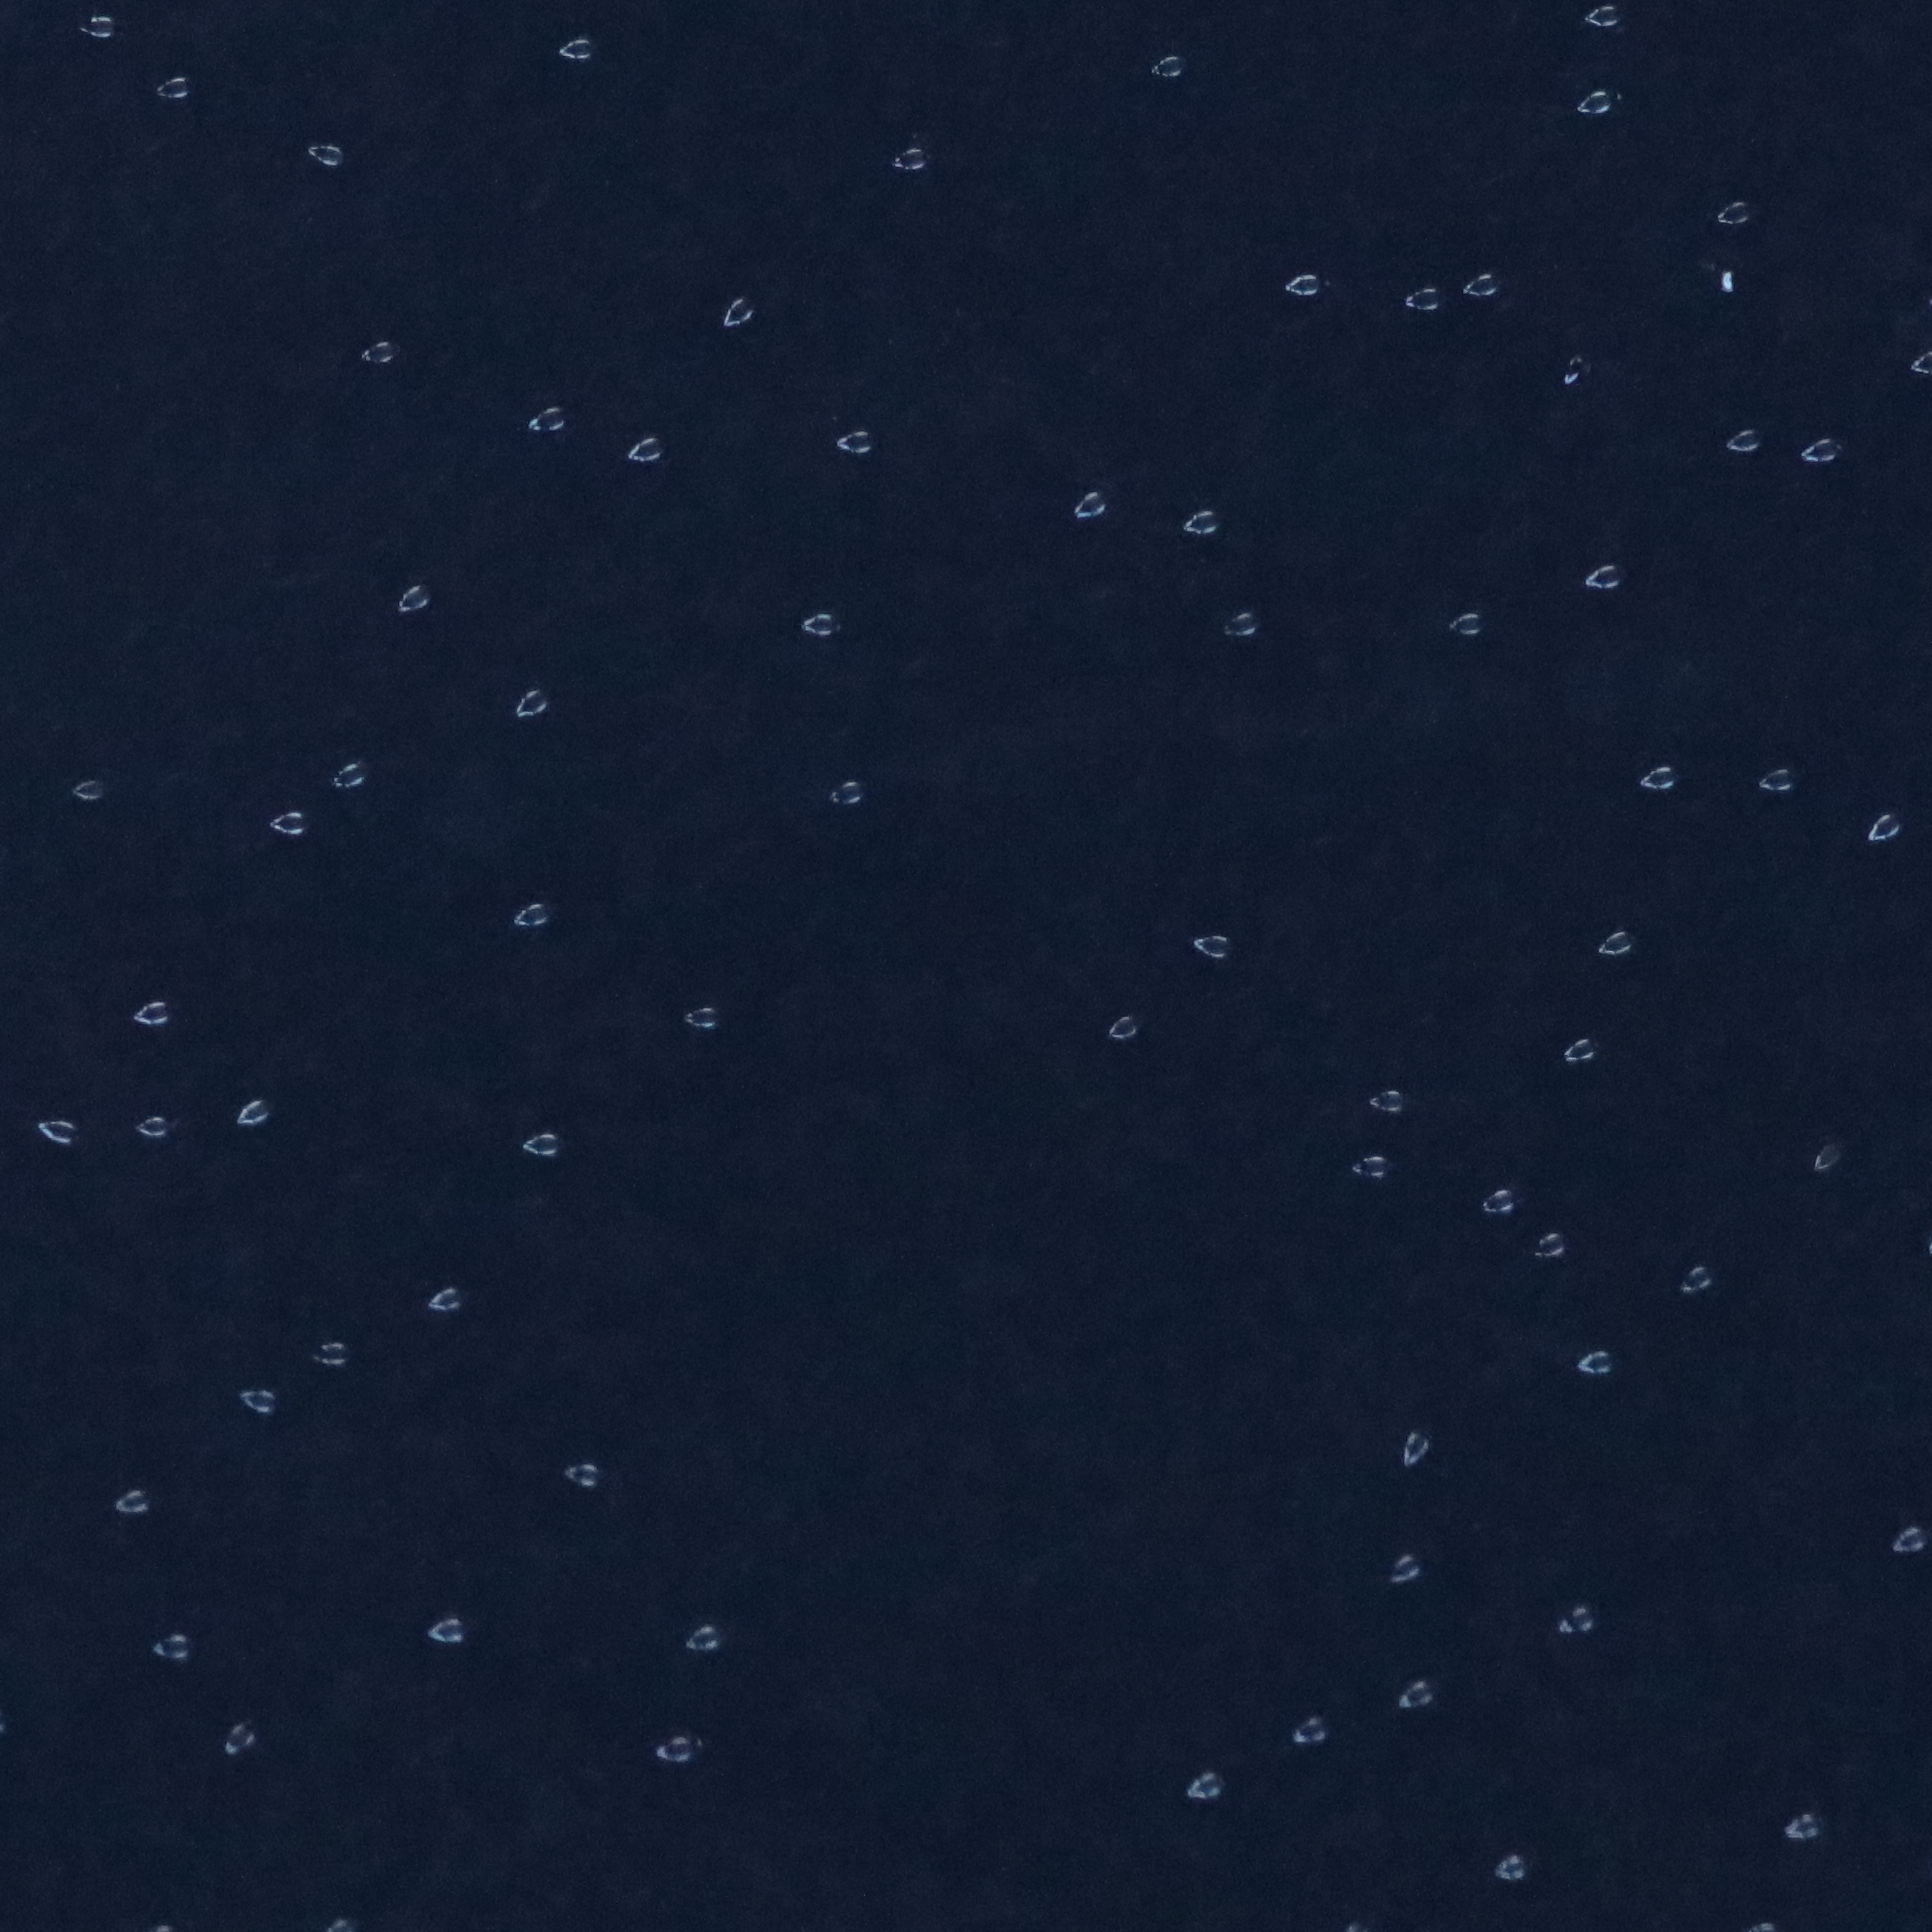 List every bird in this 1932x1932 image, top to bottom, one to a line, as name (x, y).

brant (1609, 16)
brant (100, 28)
brant (579, 47)
brant (1168, 67)
brant (175, 88)
brant (1598, 103)
brant (330, 154)
brant (911, 159)
brant (1738, 213)
brant (1307, 288)
brant (1485, 288)
brant (1426, 299)
brant (737, 310)
brant (379, 353)
brant (1574, 368)
brant (550, 419)
brant (1747, 440)
brant (859, 441)
brant (648, 449)
brant (1822, 451)
brant (1092, 504)
brant (1205, 522)
brant (1610, 577)
brant (414, 598)
brant (822, 623)
brant (1244, 623)
brant (1465, 625)
brant (532, 703)
brant (351, 776)
brant (1662, 778)
brant (1781, 780)
brant (90, 788)
brant (847, 794)
brant (290, 823)
brant (1885, 827)
brant (533, 914)
brant (1618, 942)
brant (1216, 948)
brant (153, 1013)
brant (702, 1015)
brant (1124, 1025)
brant (1583, 1048)
brant (1390, 1101)
brant (254, 1112)
brant (155, 1126)
brant (62, 1130)
brant (545, 1142)
brant (1830, 1151)
brant (1373, 1166)
brant (1499, 1199)
brant (1553, 1244)
brant (1698, 1276)
brant (448, 1298)
brant (331, 1352)
brant (1598, 1362)
brant (261, 1400)
brant (1415, 1447)
brant (587, 1475)
brant (134, 1500)
brant (1911, 1537)
brant (1405, 1570)
brant (1581, 1619)
brant (449, 1628)
brant (705, 1638)
brant (173, 1646)
brant (1417, 1695)
brant (1311, 1732)
brant (239, 1737)
brant (678, 1747)
brant (1206, 1783)
brant (1805, 1826)
brant (1510, 1865)